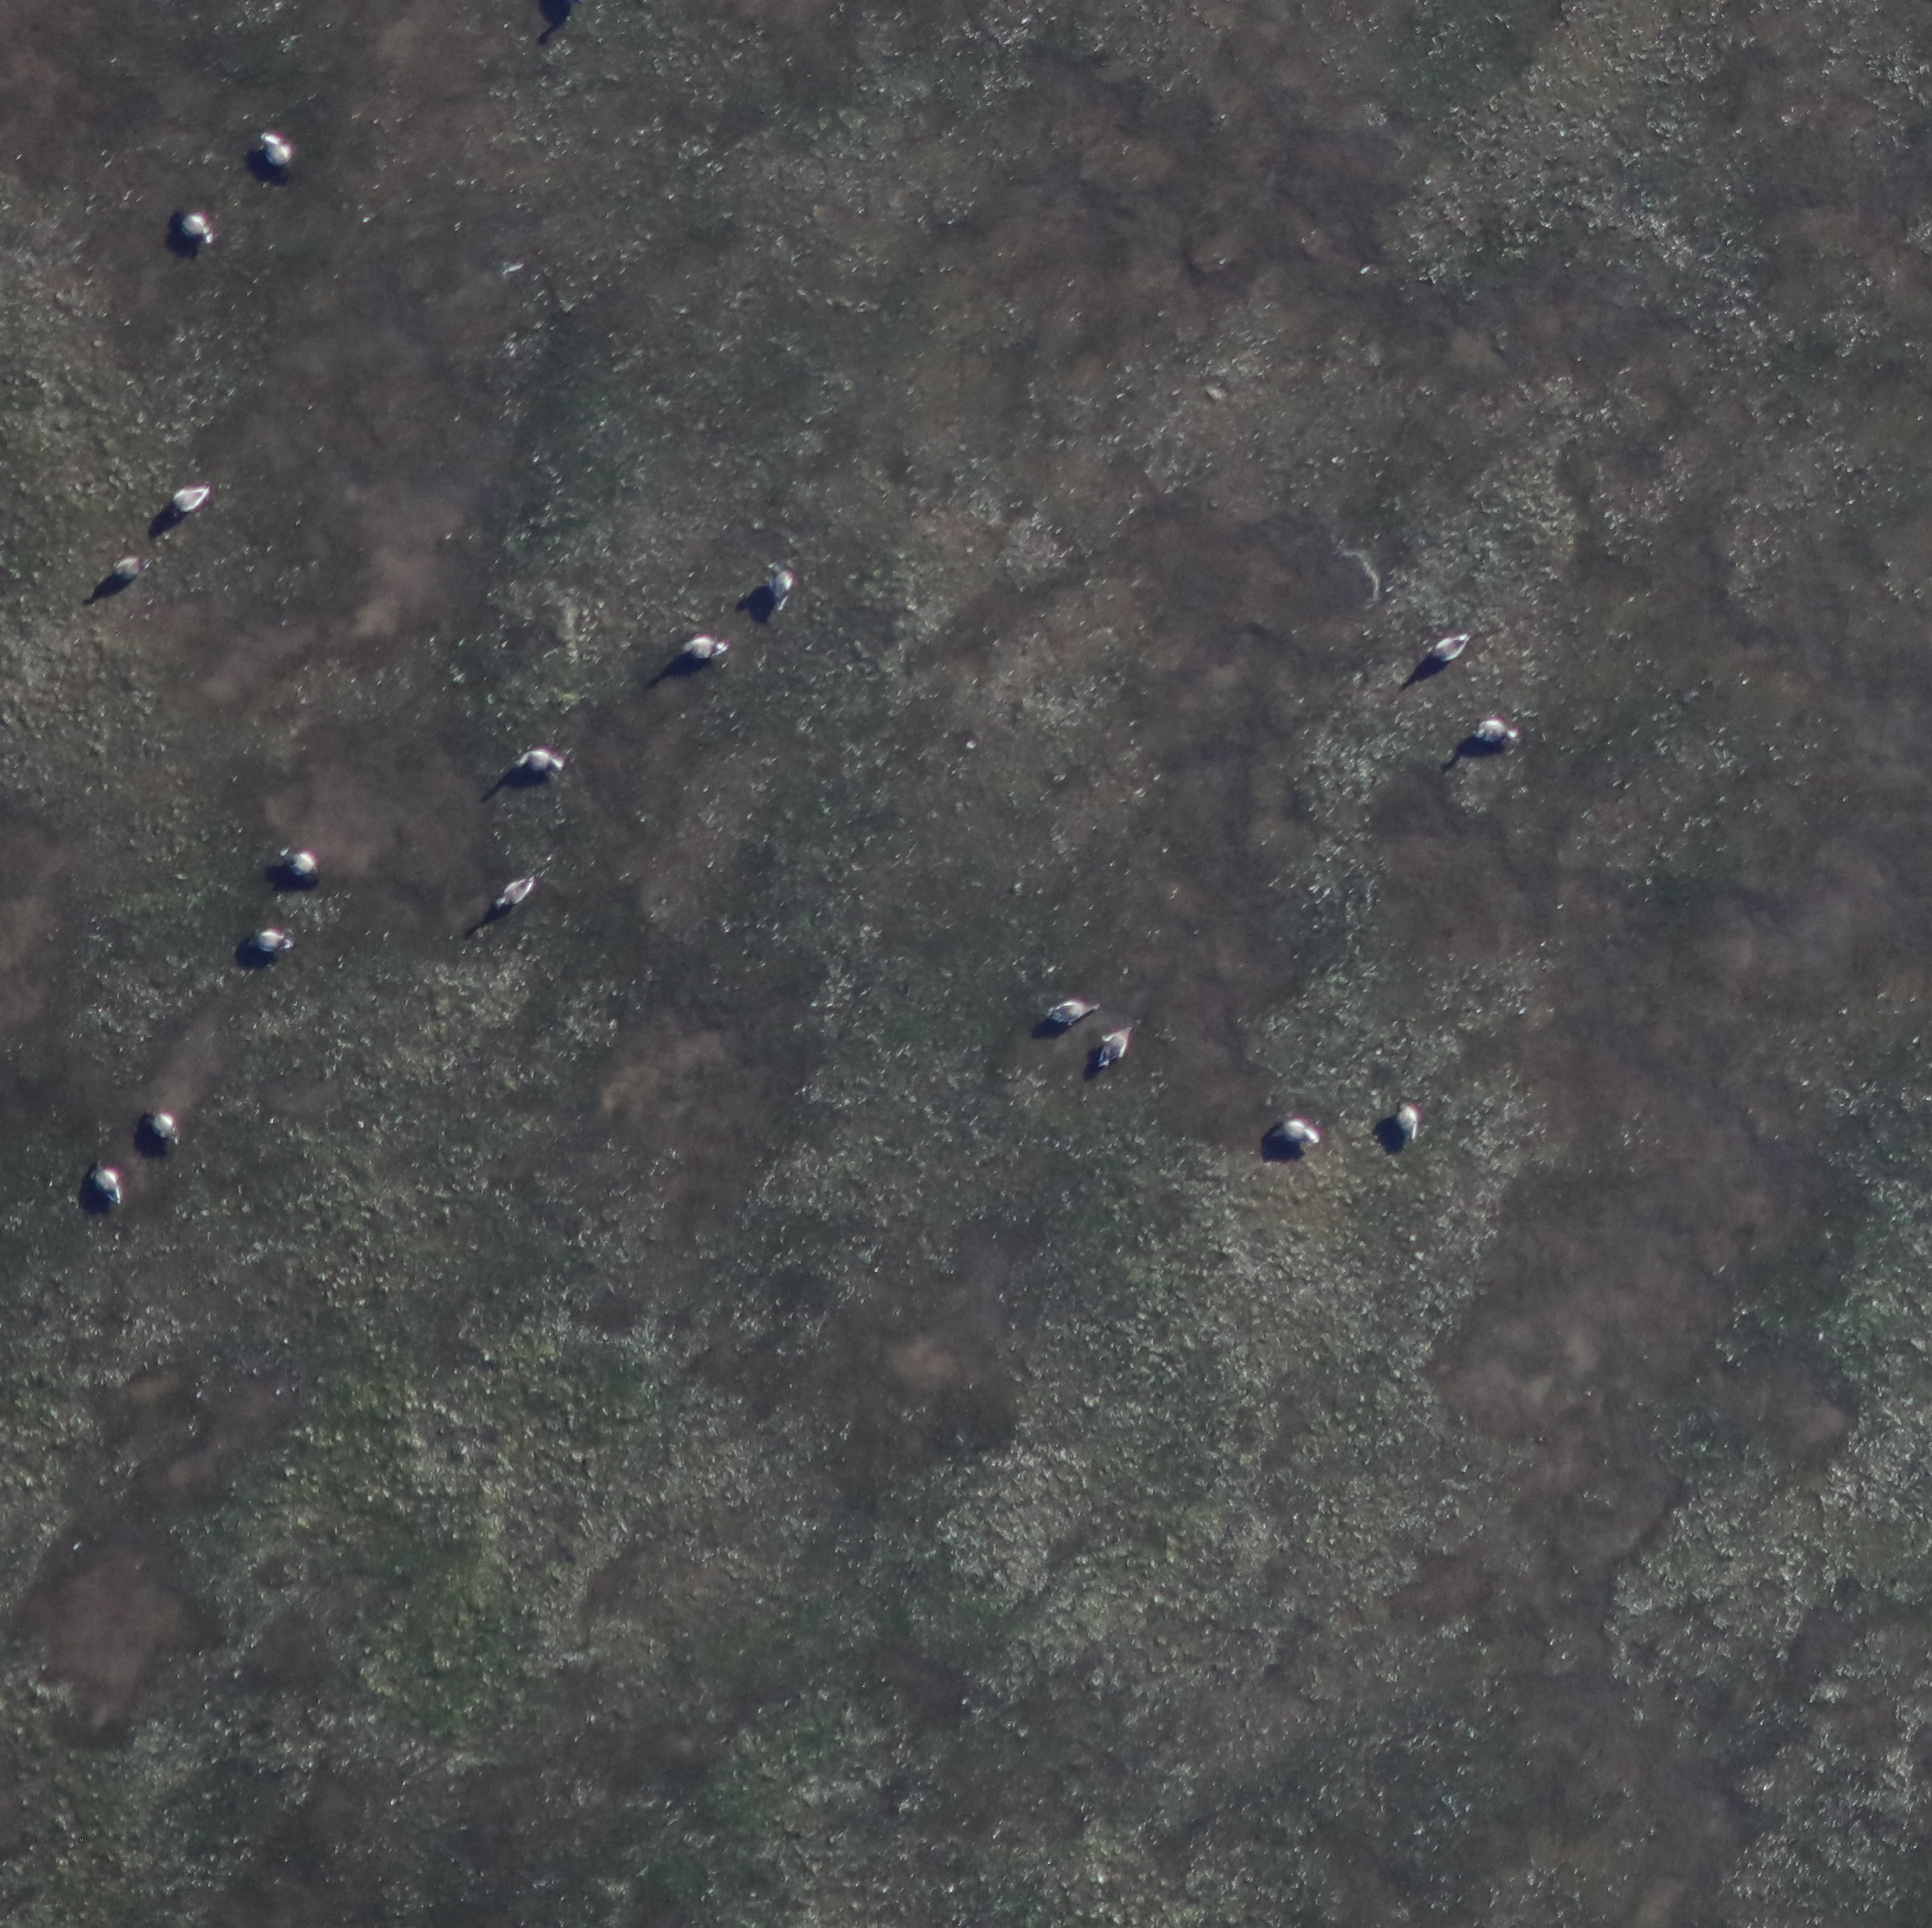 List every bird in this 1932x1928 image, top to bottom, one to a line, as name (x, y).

brant (278, 149)
brant (195, 228)
brant (189, 502)
brant (130, 567)
brant (781, 586)
brant (704, 648)
brant (1449, 651)
brant (1499, 733)
brant (544, 762)
brant (303, 859)
brant (516, 893)
brant (274, 943)
brant (1069, 1009)
brant (1113, 1046)
brant (1411, 1120)
brant (164, 1127)
brant (1296, 1131)
brant (105, 1180)